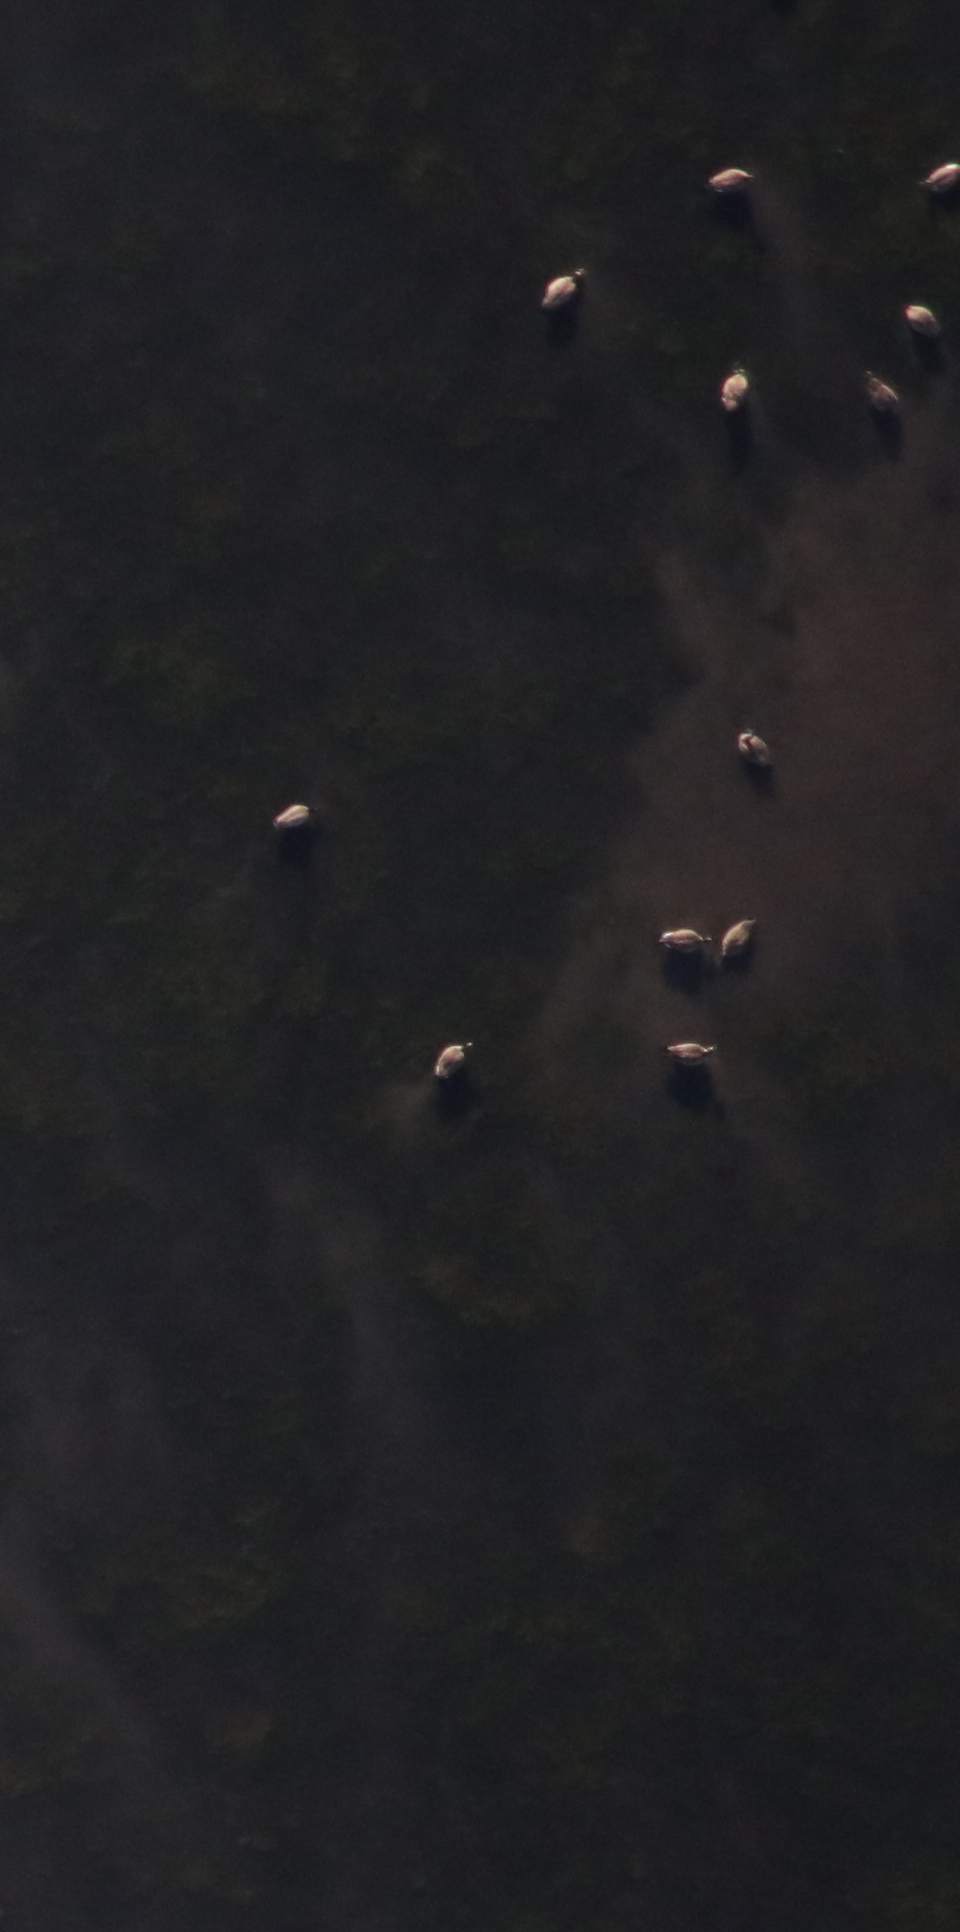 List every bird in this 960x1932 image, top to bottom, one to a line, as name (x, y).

Canada goose (948, 167)
Canada goose (729, 183)
Canada goose (561, 291)
Canada goose (919, 318)
Canada goose (735, 387)
Canada goose (881, 396)
Canada goose (750, 748)
Canada goose (292, 818)
Canada goose (736, 939)
Canada goose (682, 947)
Canada goose (688, 1053)
Canada goose (450, 1063)